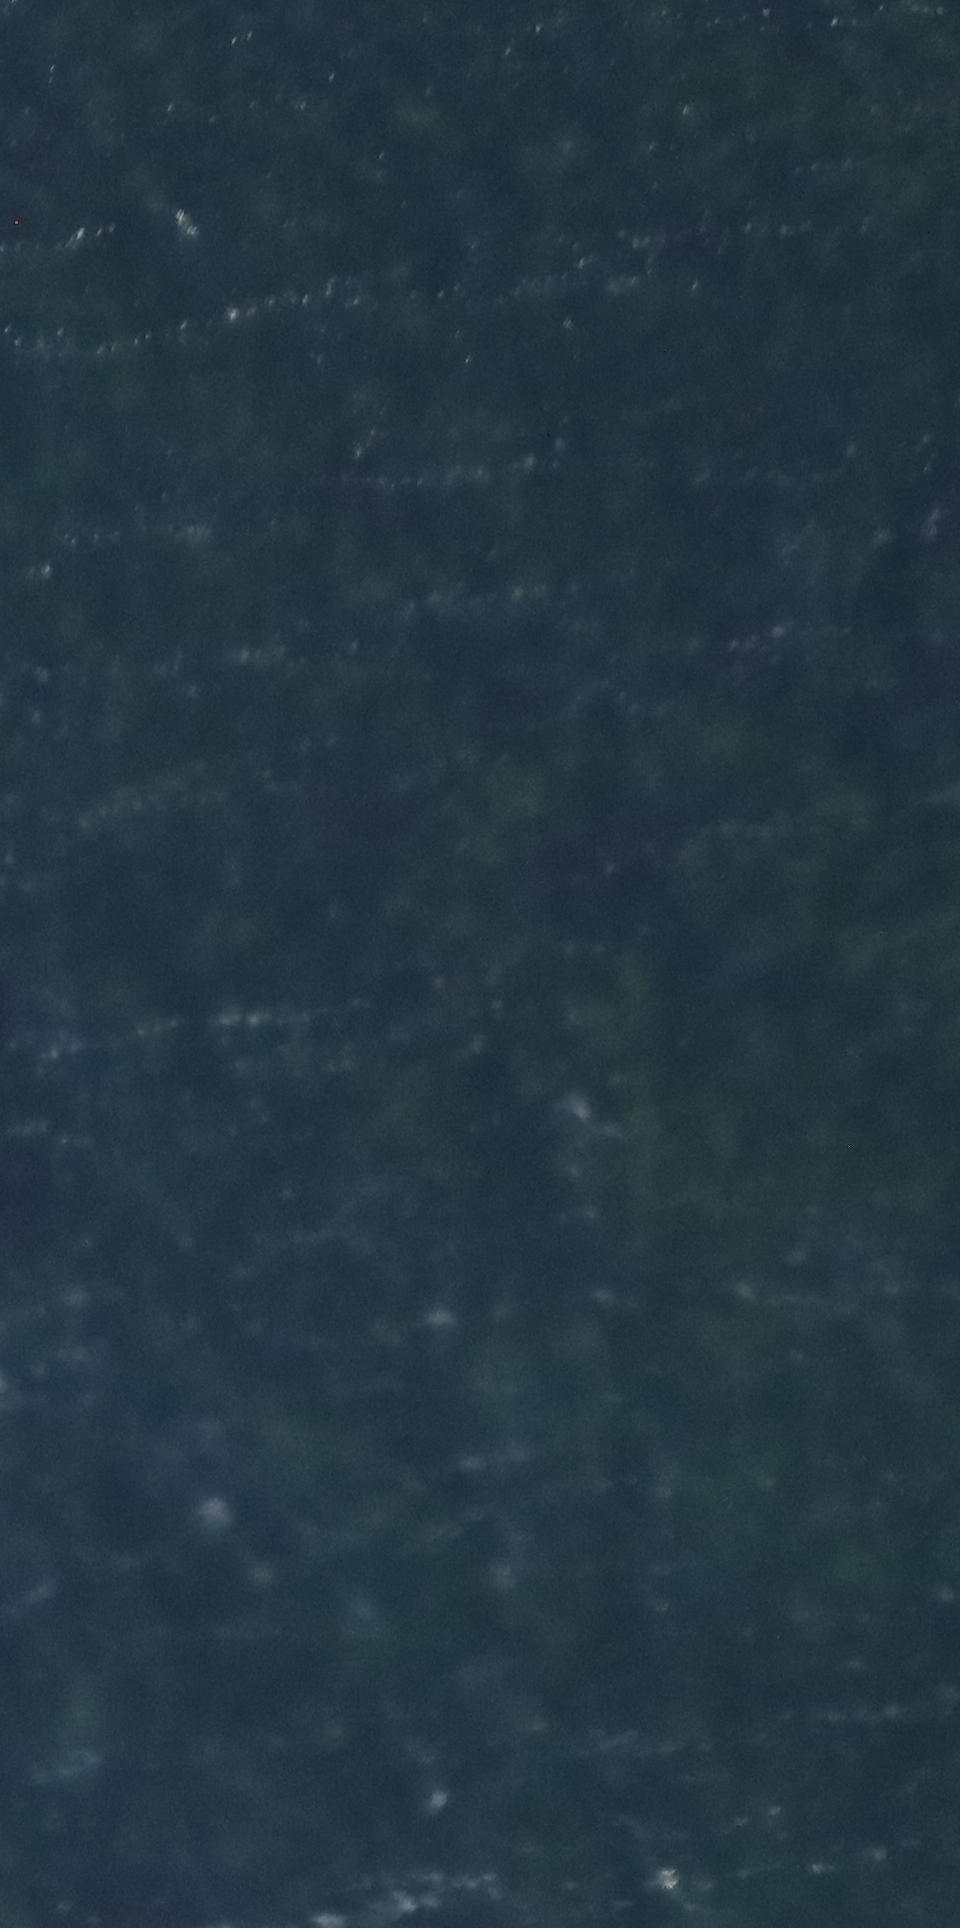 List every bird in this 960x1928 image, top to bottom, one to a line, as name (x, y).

None